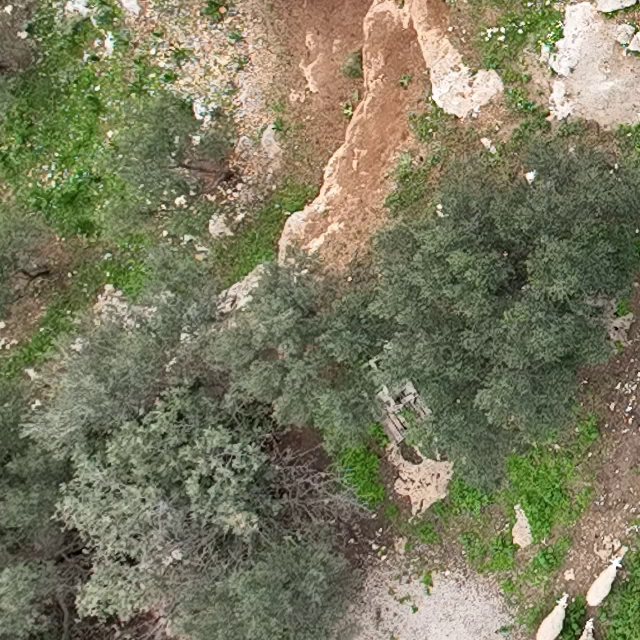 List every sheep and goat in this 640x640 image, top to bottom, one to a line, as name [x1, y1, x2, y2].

sheep [584, 556, 622, 606]
sheep [537, 593, 568, 635]
sheep [582, 618, 593, 635]